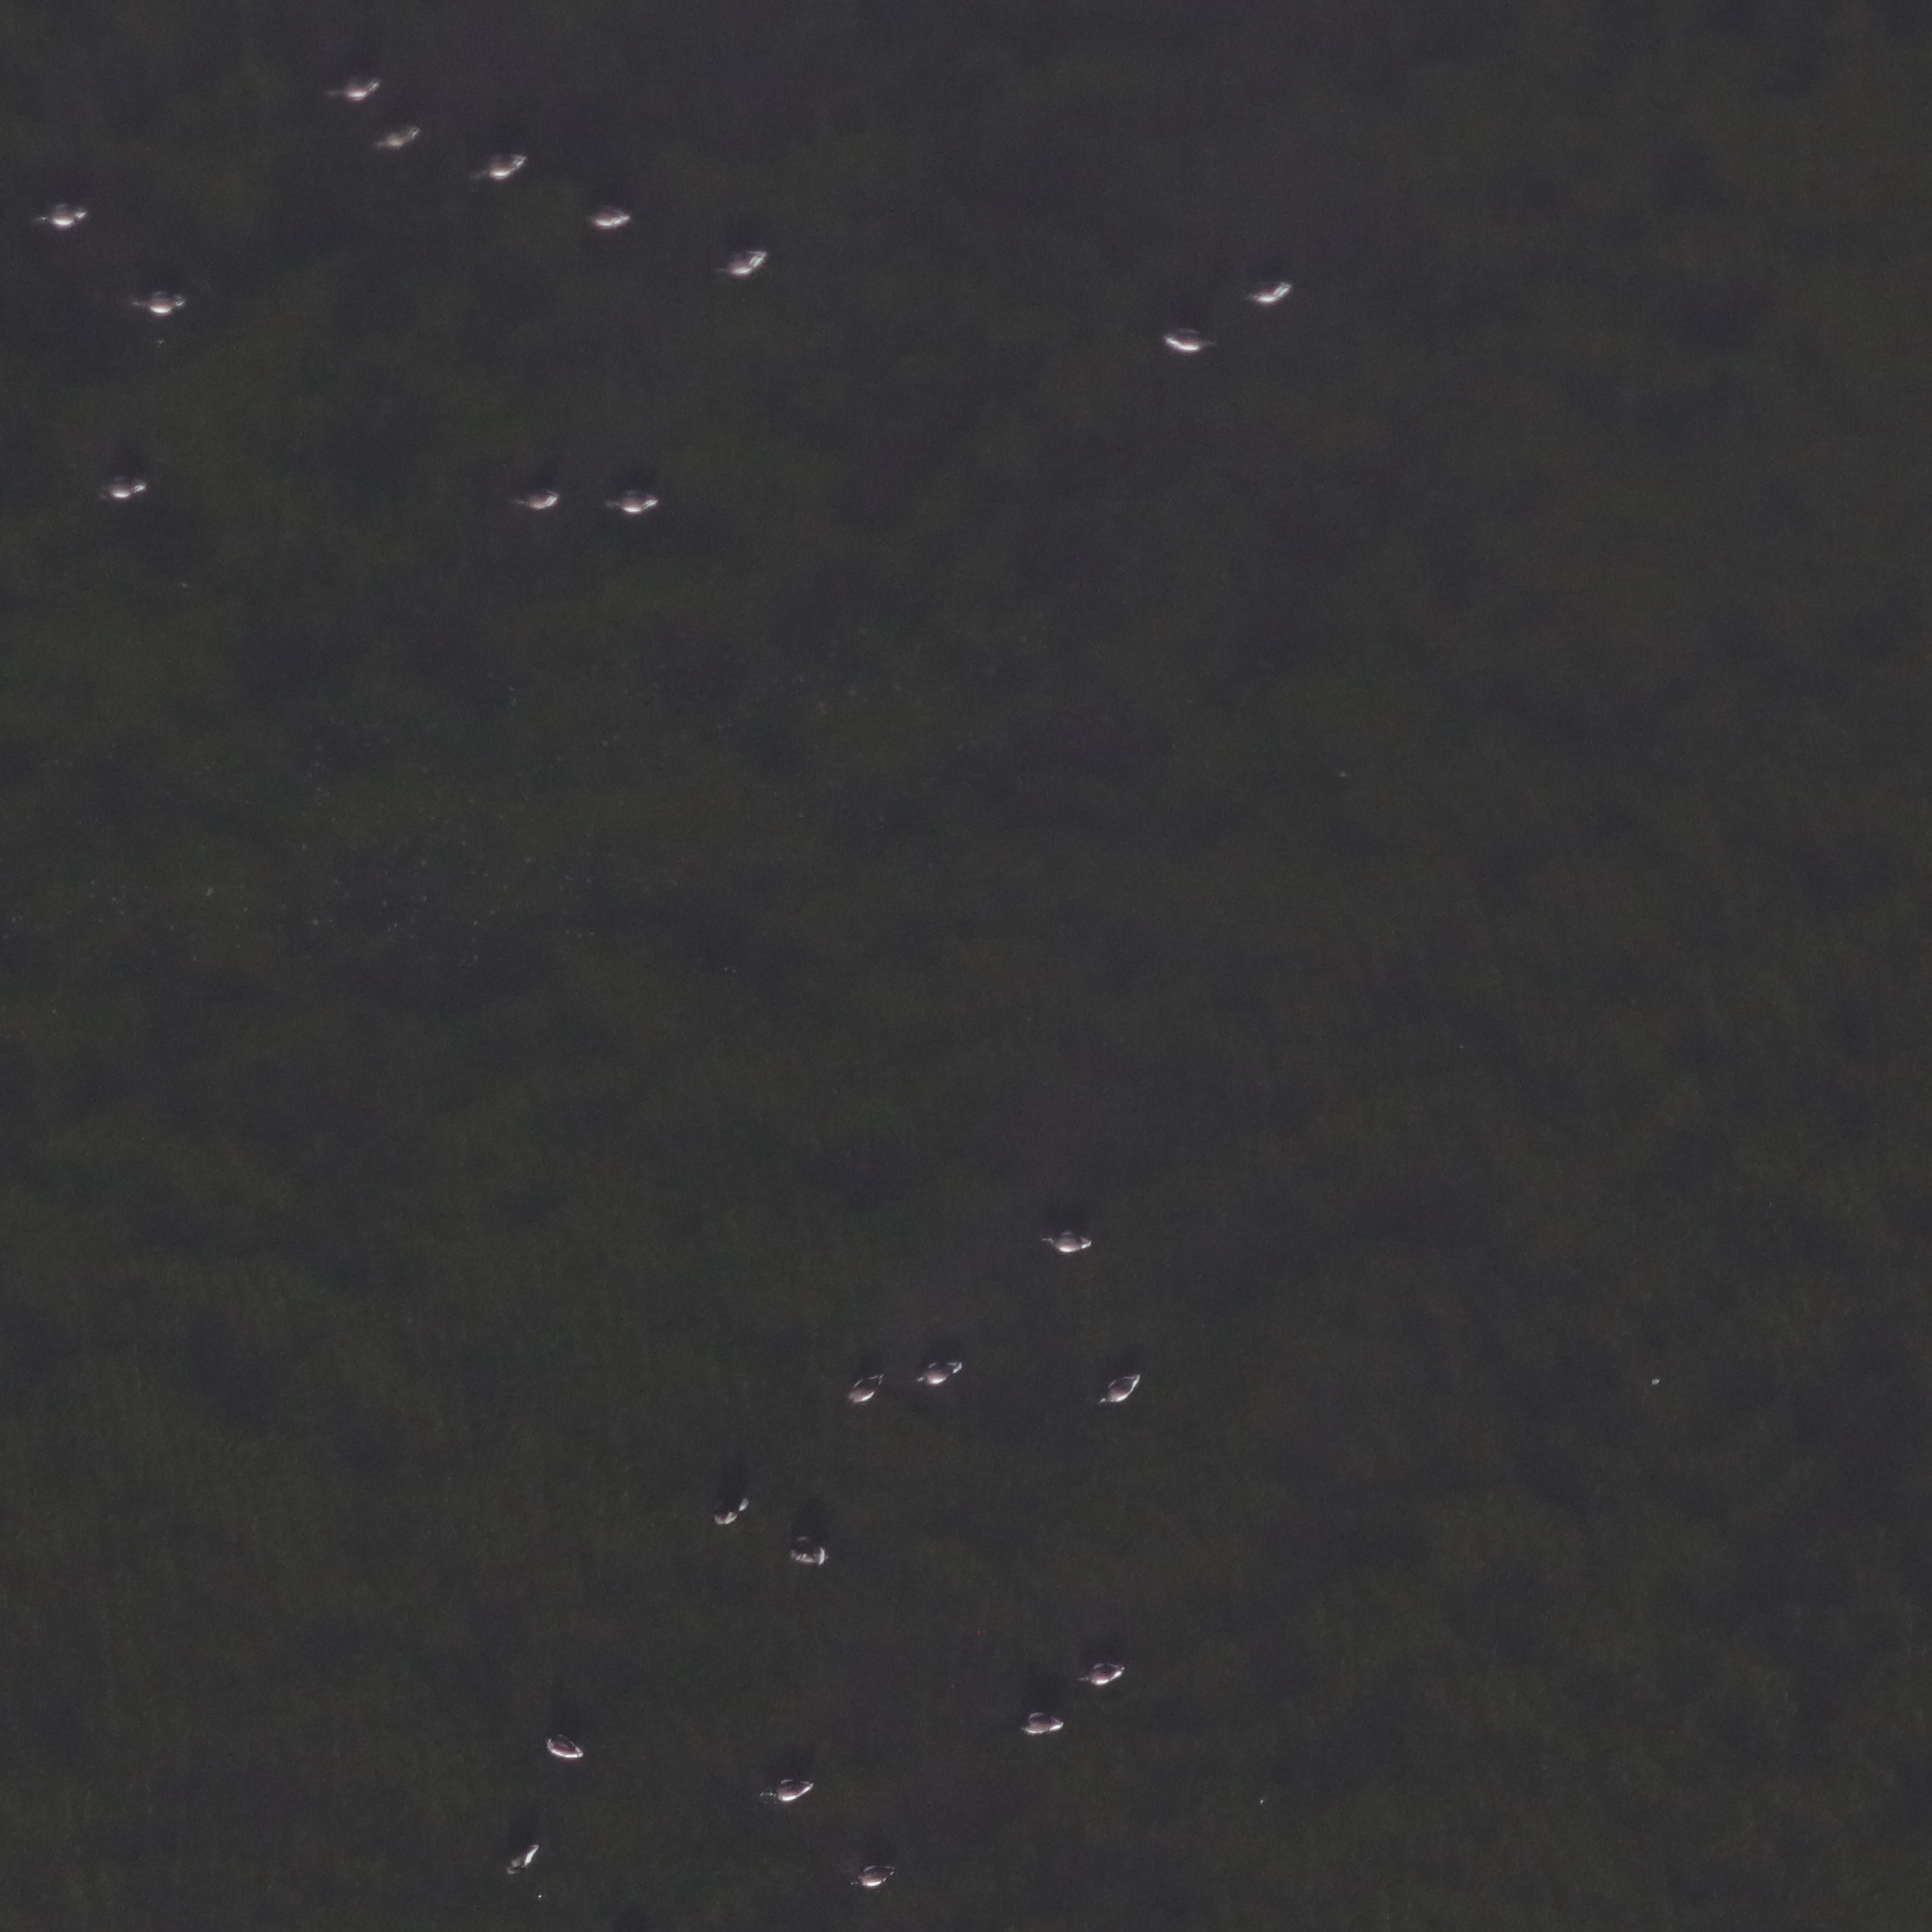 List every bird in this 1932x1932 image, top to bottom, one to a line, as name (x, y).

brant (354, 88)
brant (395, 134)
brant (505, 167)
brant (63, 218)
brant (608, 218)
brant (742, 263)
brant (1270, 291)
brant (163, 301)
brant (1189, 343)
brant (125, 491)
brant (540, 499)
brant (634, 500)
brant (1068, 1244)
brant (938, 1374)
brant (864, 1390)
brant (1120, 1391)
brant (728, 1509)
brant (805, 1550)
brant (1103, 1671)
brant (1042, 1722)
brant (564, 1748)
brant (791, 1789)
brant (520, 1859)
brant (873, 1876)